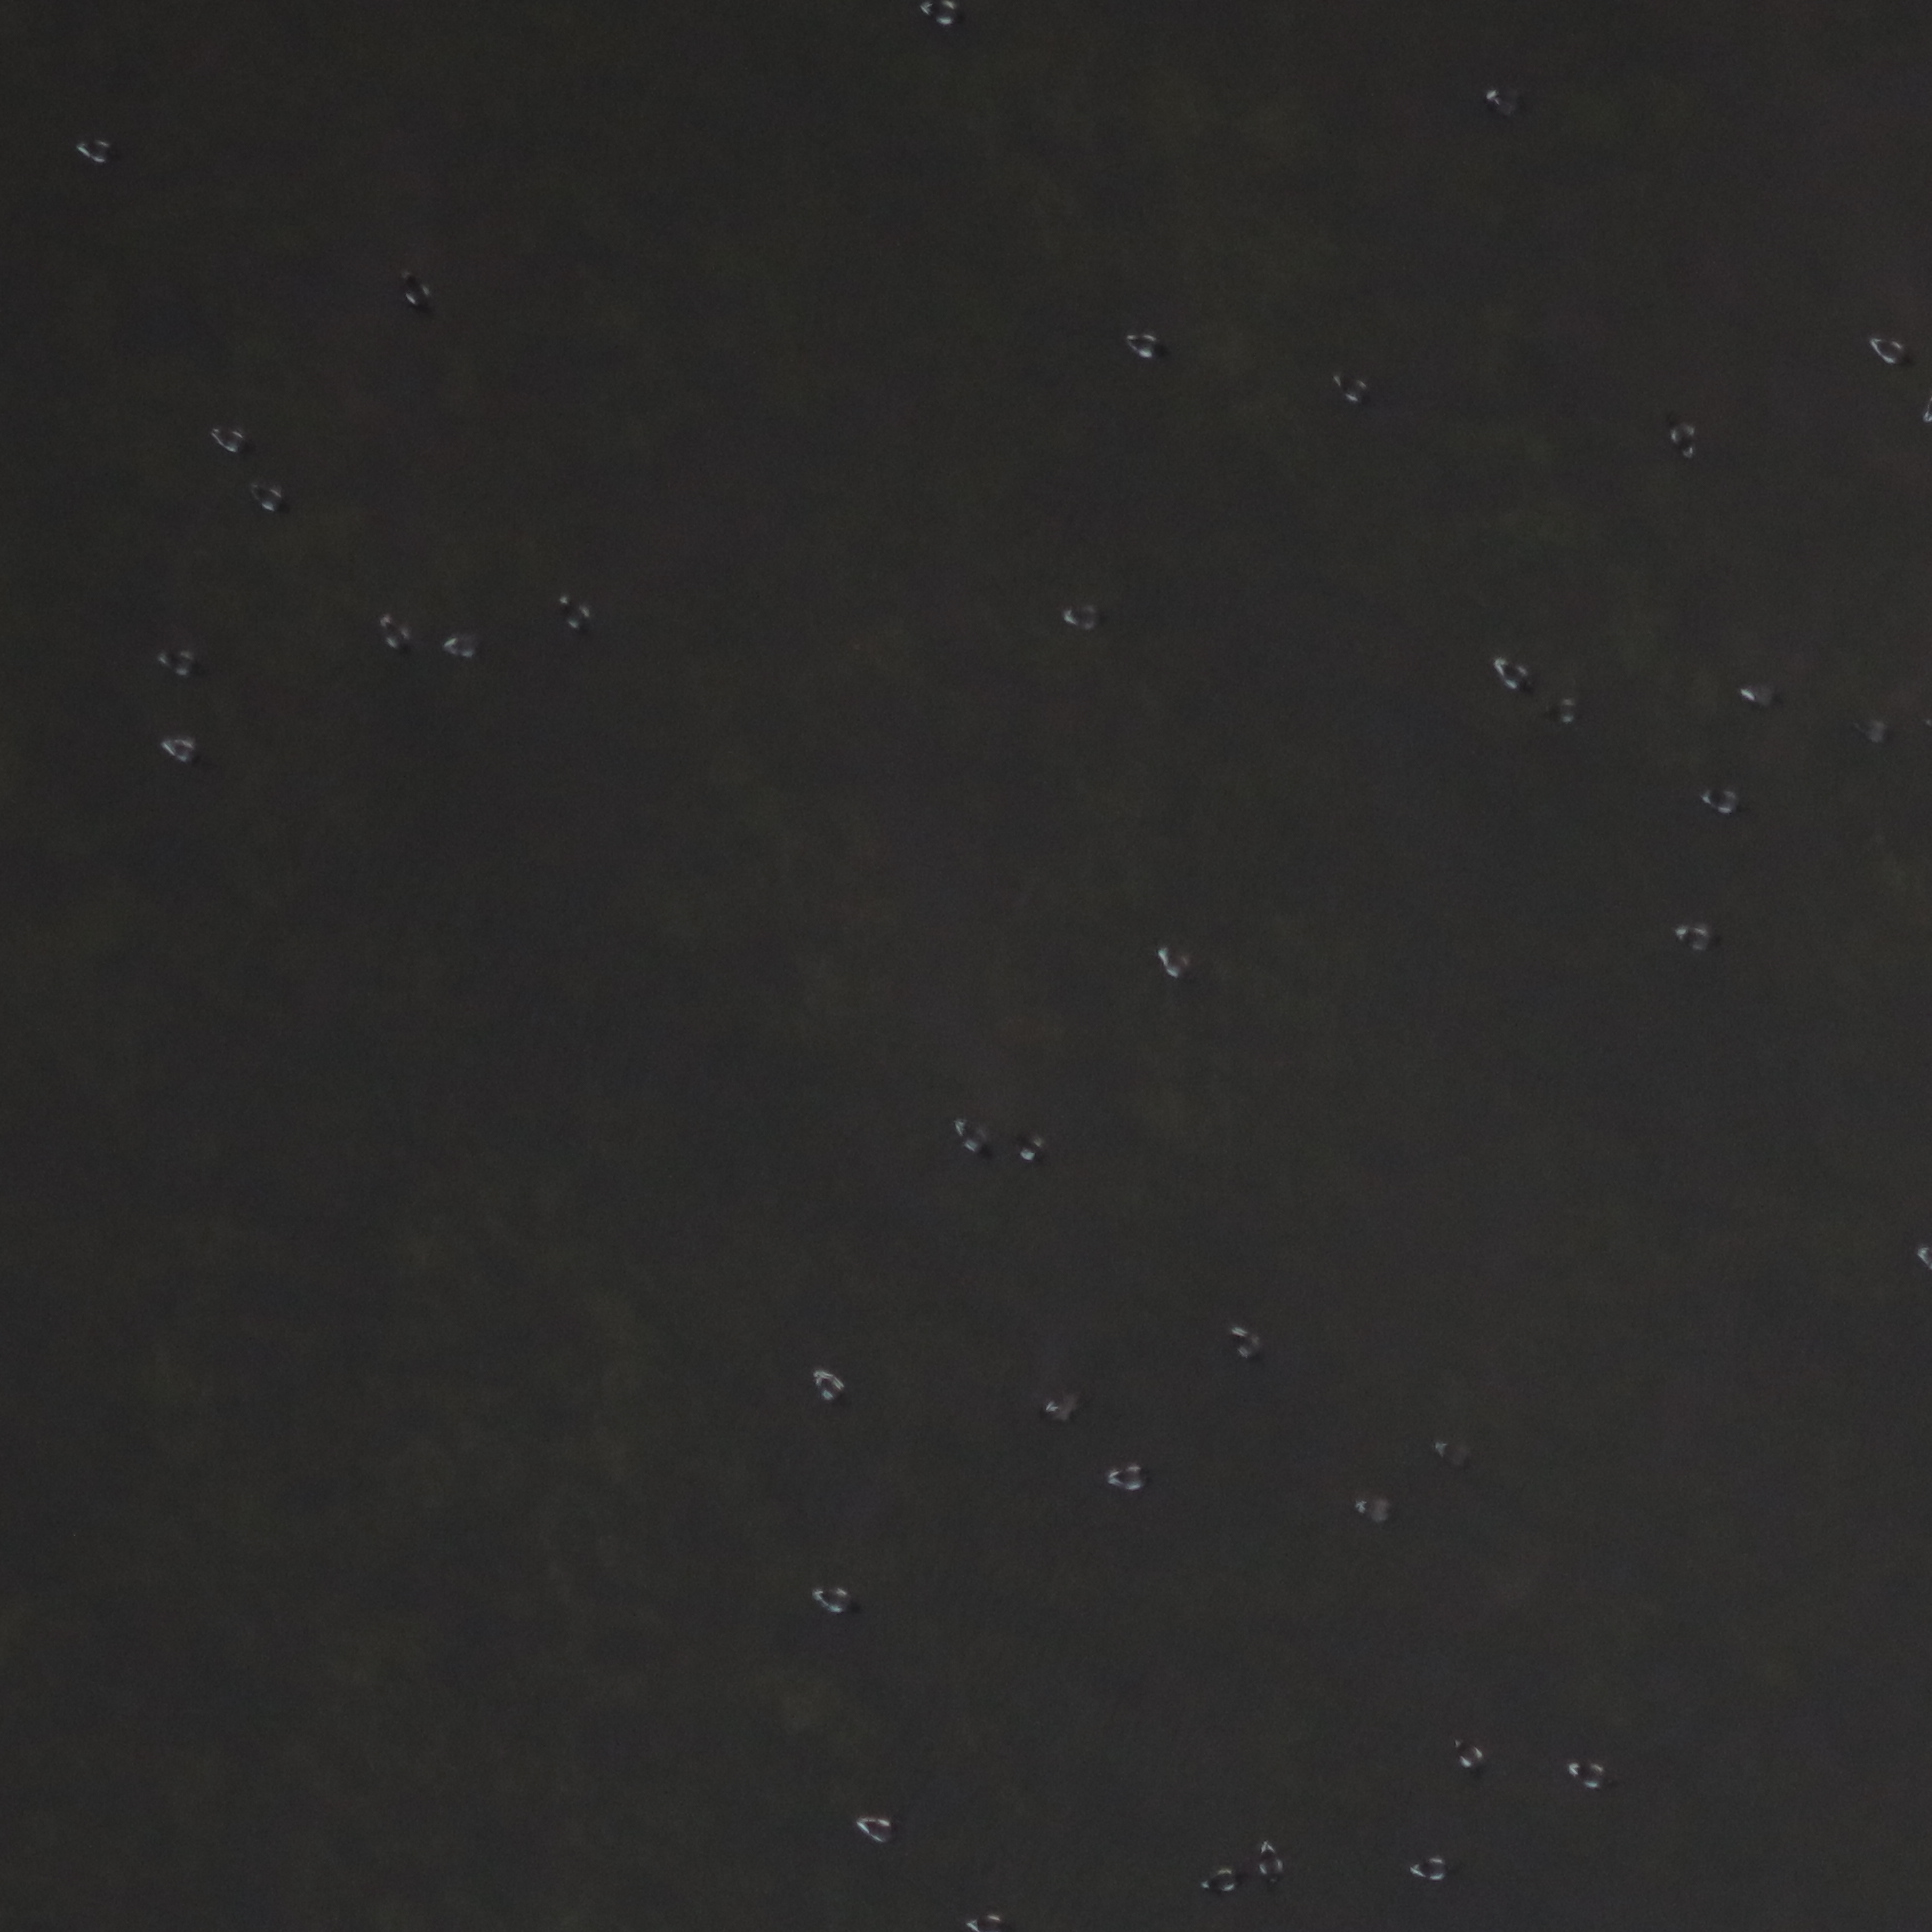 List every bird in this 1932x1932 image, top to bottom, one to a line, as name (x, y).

brant (943, 7)
brant (1503, 108)
brant (99, 154)
brant (417, 294)
brant (1144, 344)
brant (1891, 352)
brant (1349, 386)
brant (1685, 440)
brant (229, 443)
brant (269, 493)
brant (1086, 611)
brant (575, 617)
brant (463, 648)
brant (171, 661)
brant (1516, 676)
brant (1757, 690)
brant (1565, 716)
brant (1867, 729)
brant (181, 755)
brant (1728, 792)
brant (1697, 939)
brant (1178, 959)
brant (968, 1137)
brant (1032, 1145)
brant (1248, 1341)
brant (825, 1391)
brant (1061, 1399)
brant (1456, 1455)
brant (1129, 1479)
brant (1370, 1499)
brant (835, 1599)
brant (1475, 1756)
brant (1583, 1768)
brant (878, 1830)
brant (1271, 1864)
brant (1431, 1867)
brant (1226, 1871)
brant (989, 1926)